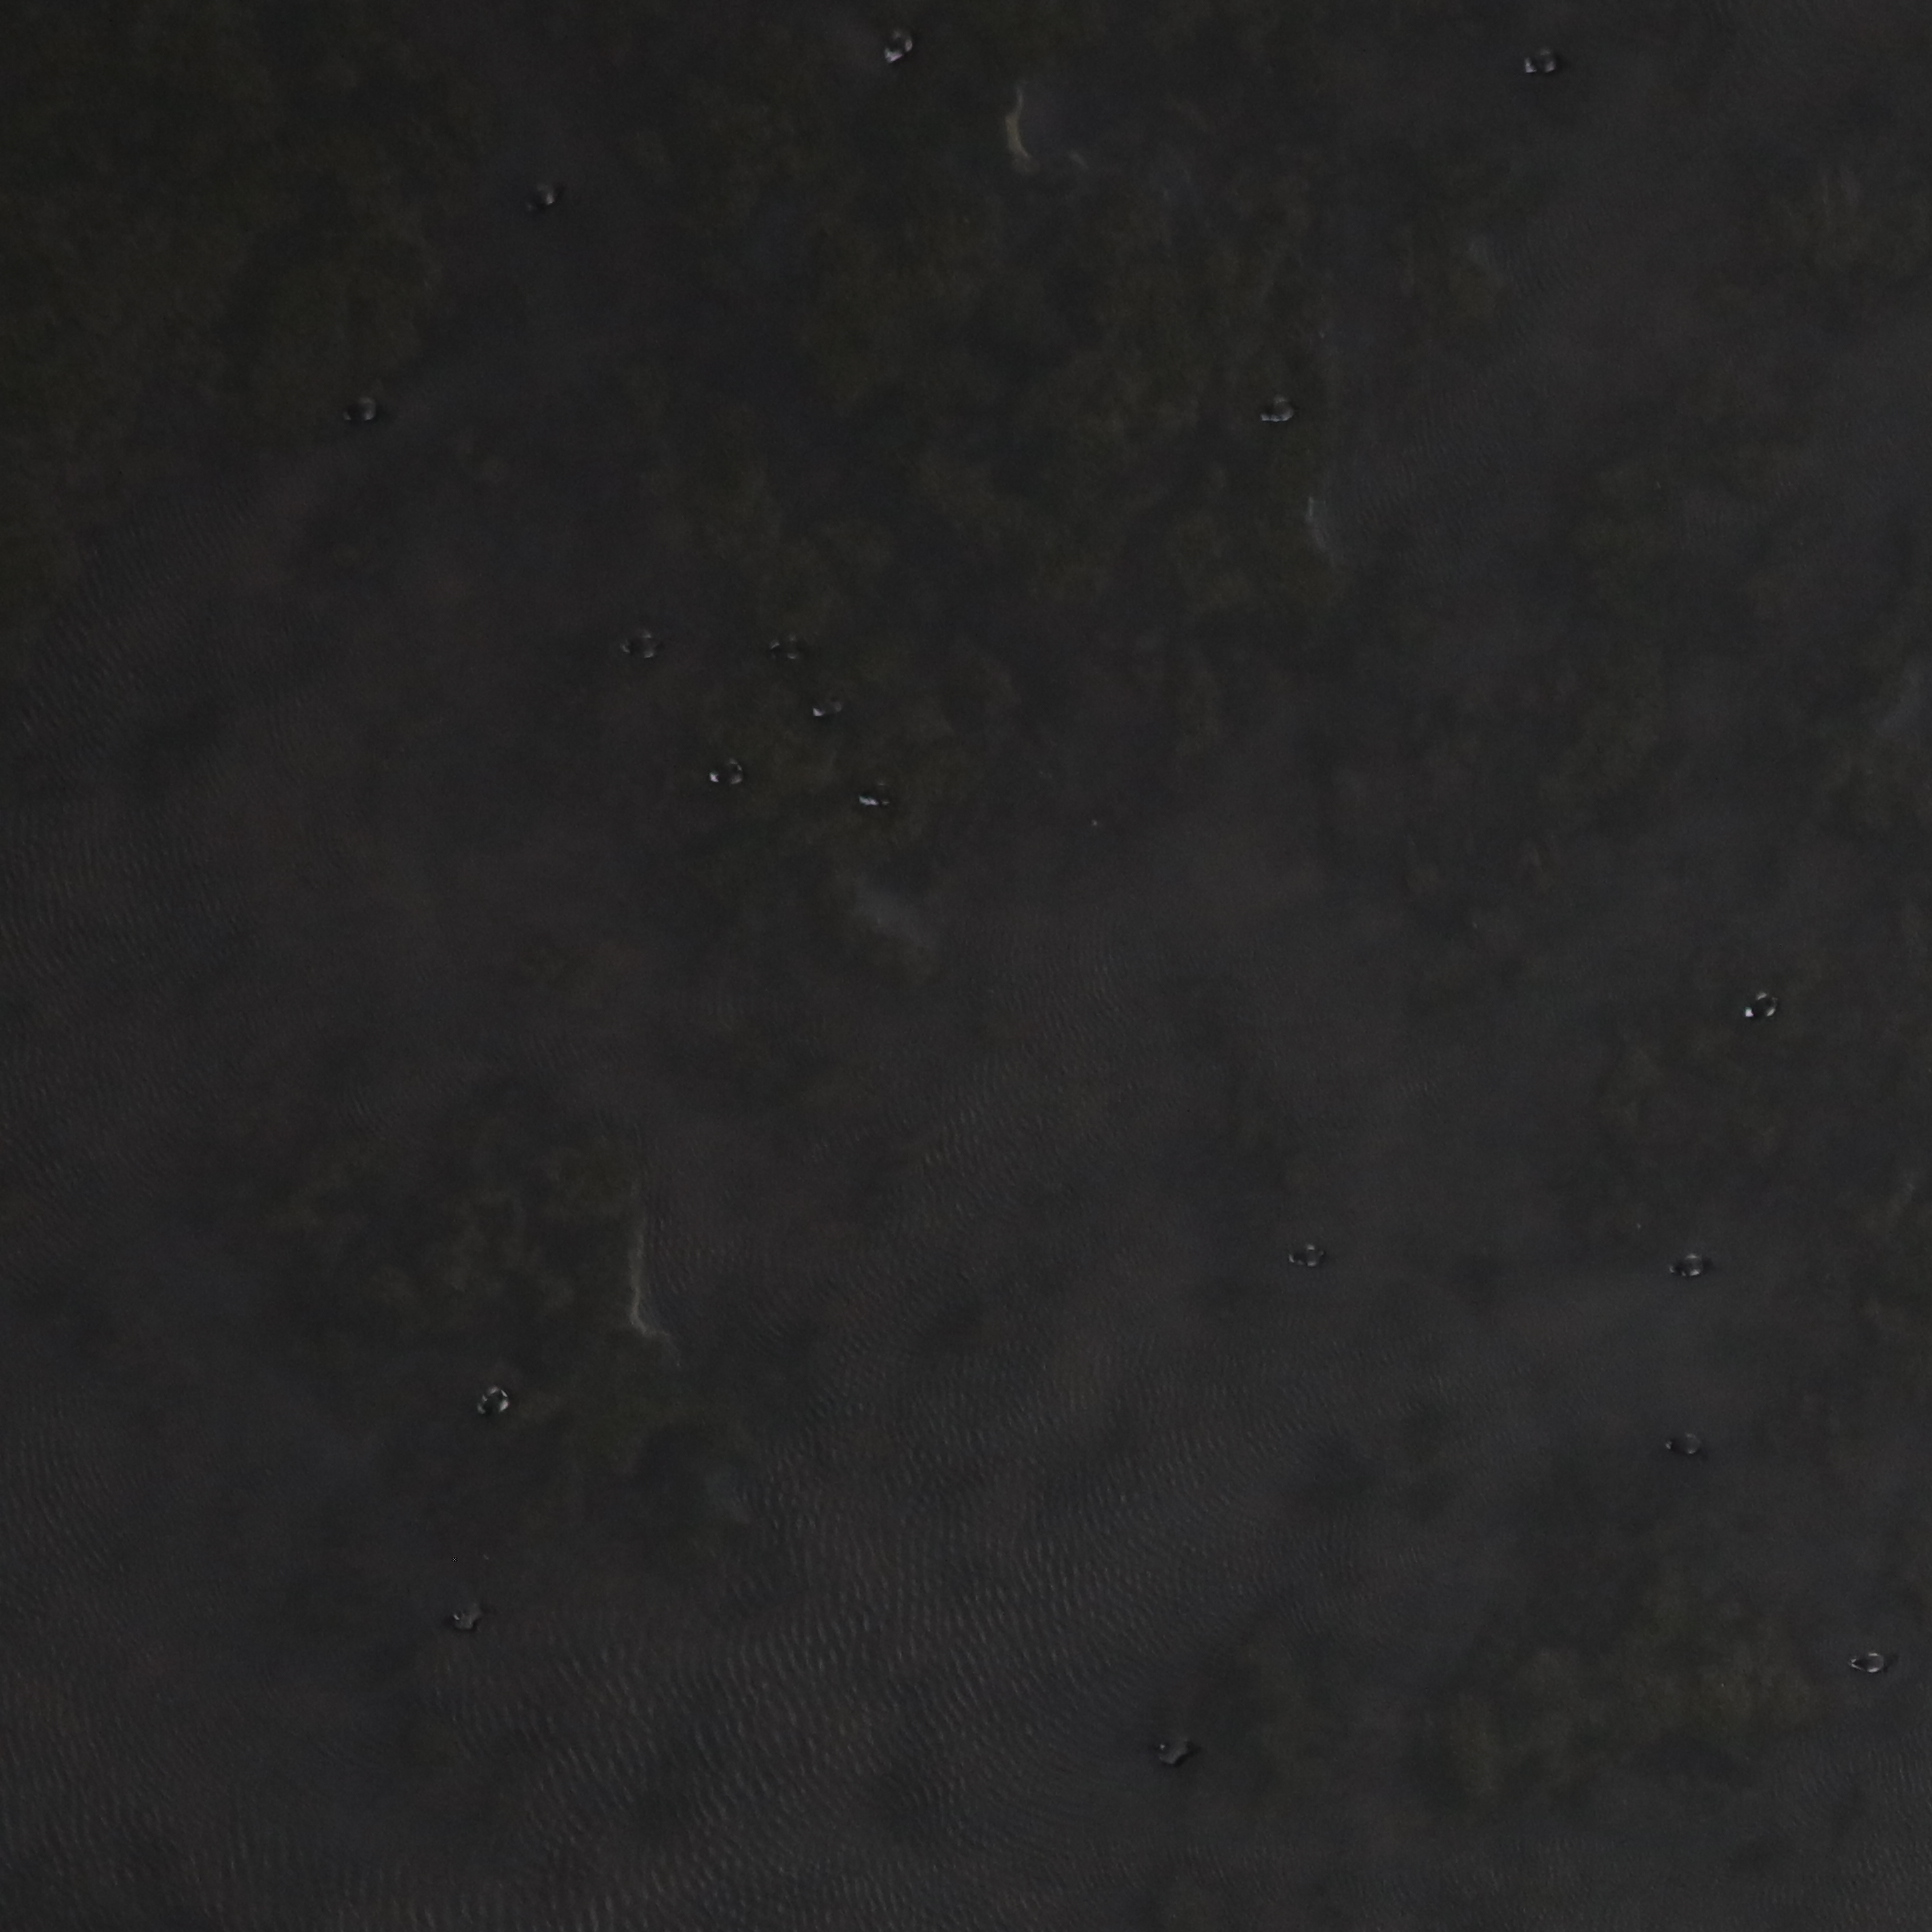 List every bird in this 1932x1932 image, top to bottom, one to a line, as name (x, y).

brant (902, 46)
brant (1544, 59)
brant (541, 194)
brant (1279, 406)
brant (358, 412)
brant (647, 647)
brant (784, 649)
brant (827, 704)
brant (731, 774)
brant (877, 795)
brant (1762, 1007)
brant (1303, 1256)
brant (1689, 1265)
brant (493, 1400)
brant (1685, 1445)
brant (466, 1619)
brant (1866, 1664)
brant (1178, 1753)